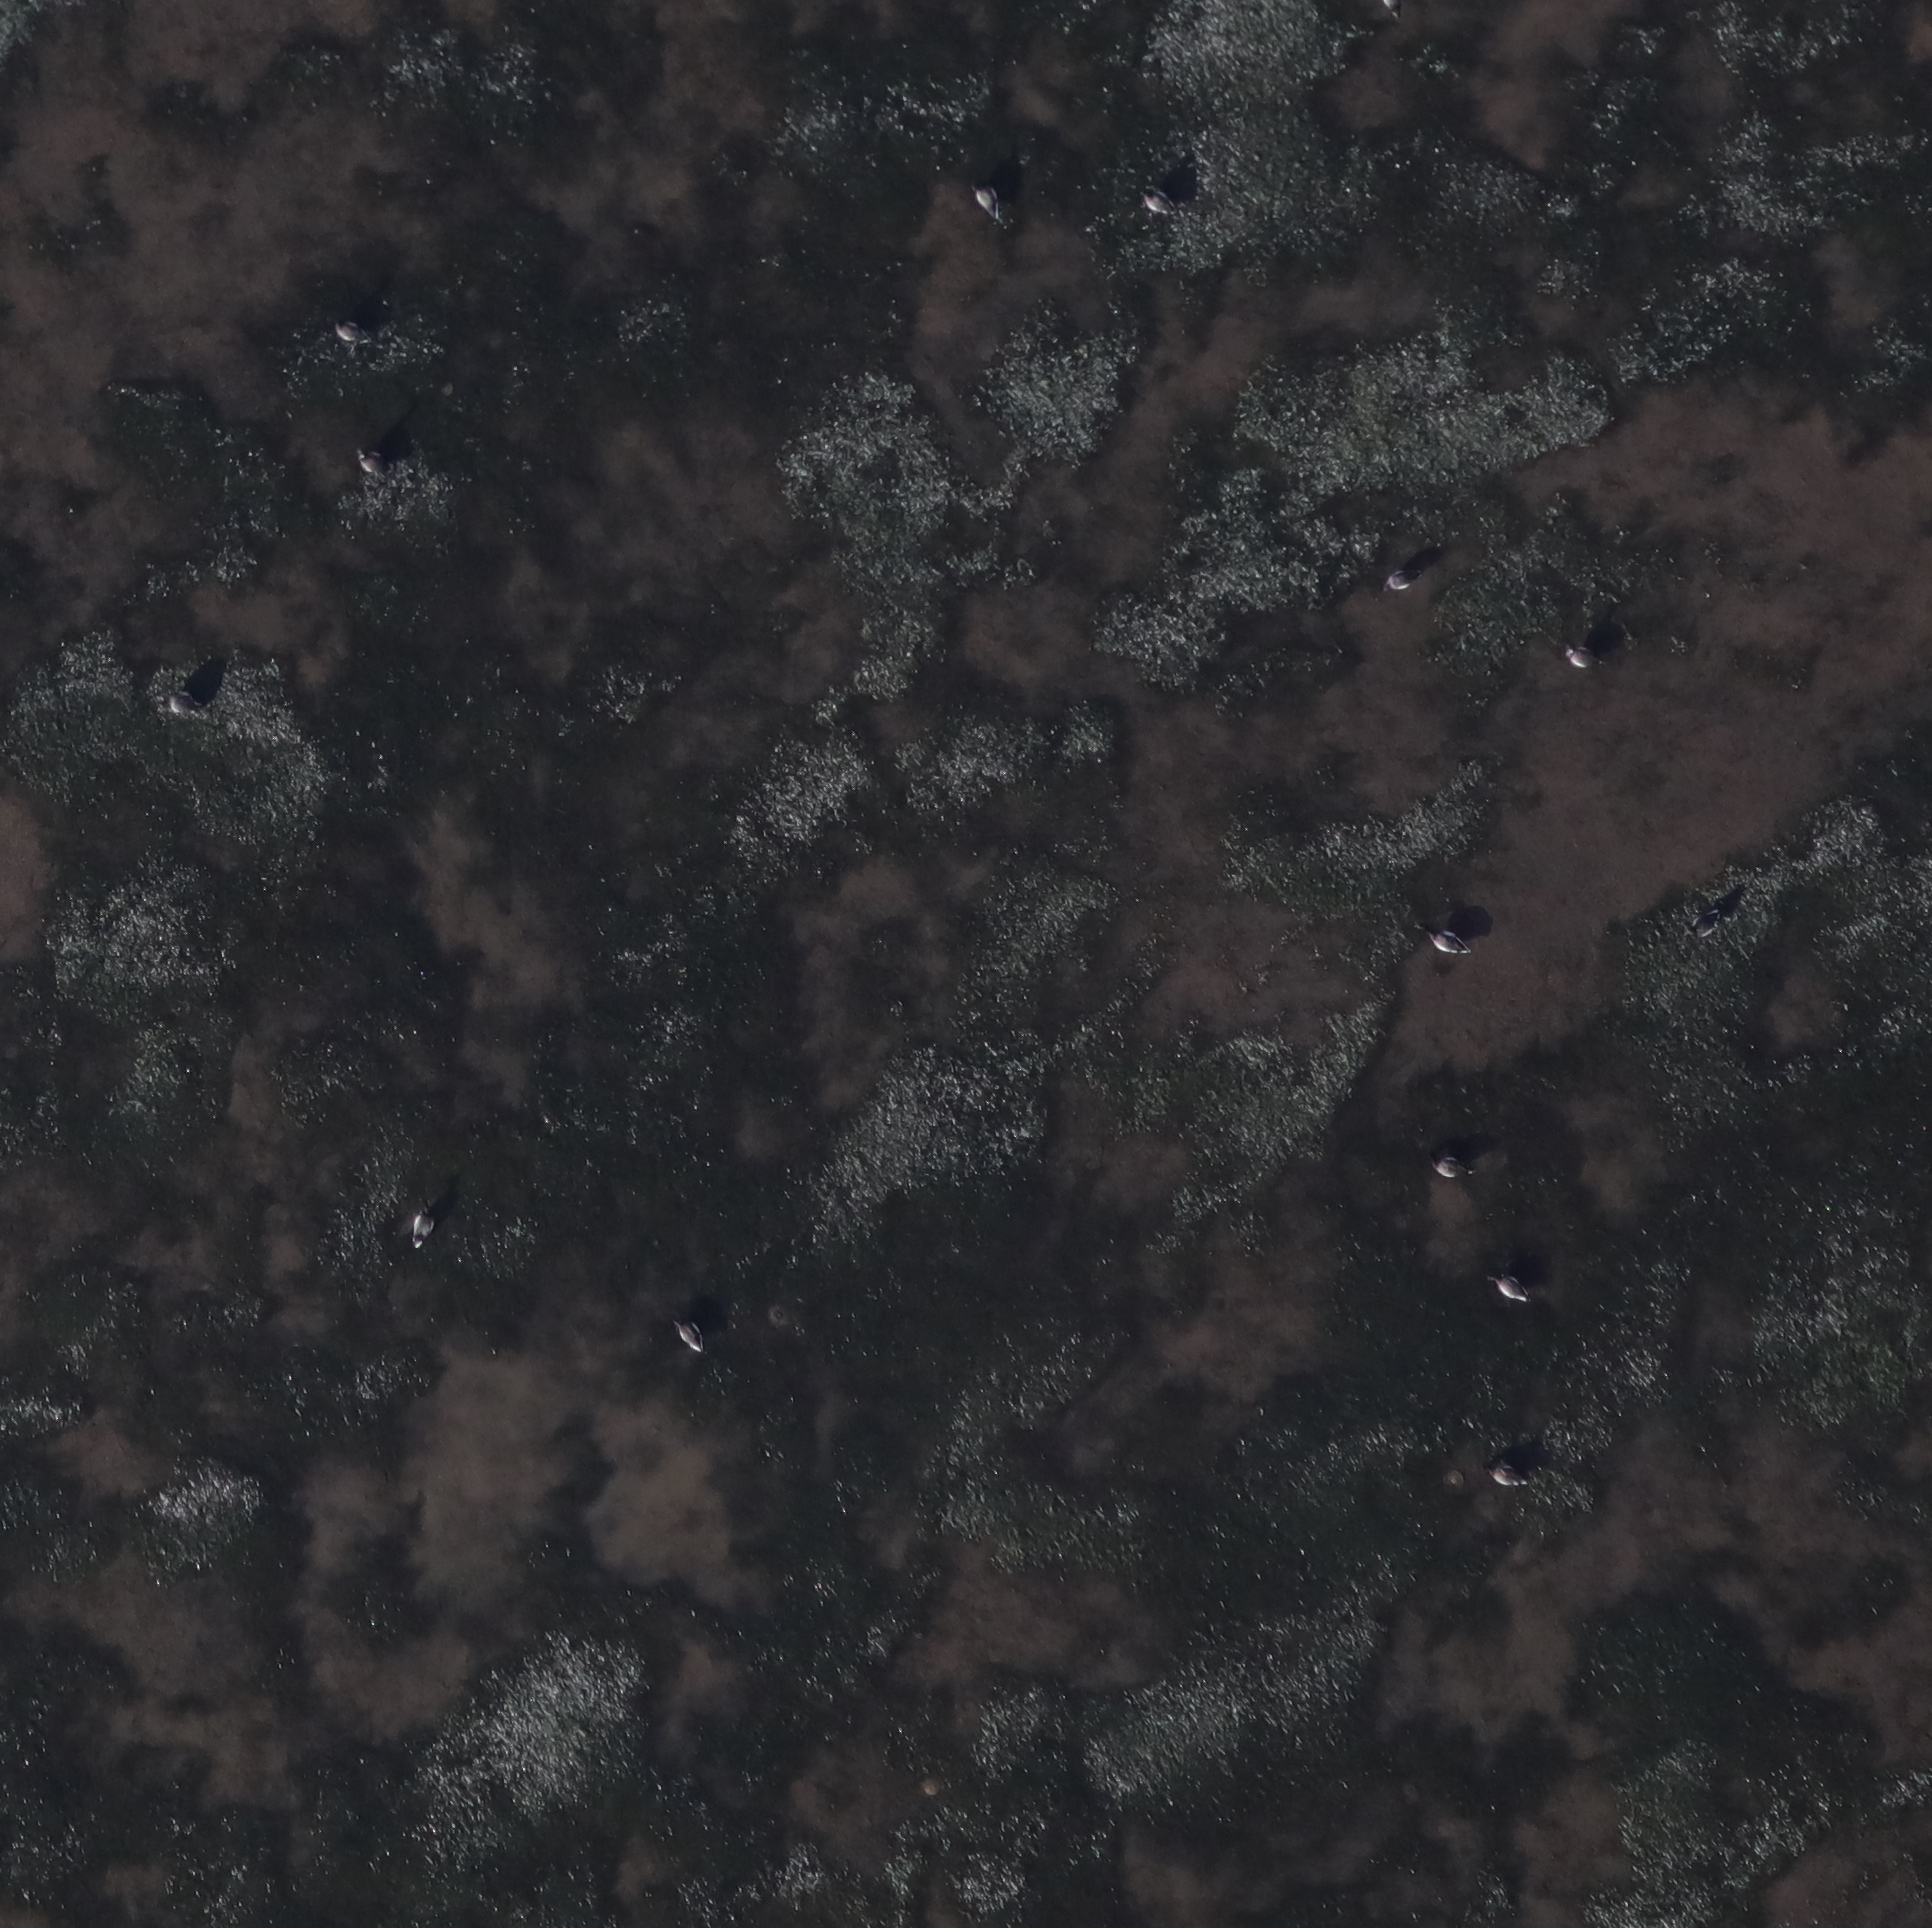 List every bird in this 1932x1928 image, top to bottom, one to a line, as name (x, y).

brant (991, 199)
brant (1158, 201)
brant (351, 331)
brant (374, 462)
brant (1404, 579)
brant (1581, 655)
brant (184, 707)
brant (1704, 925)
brant (1446, 940)
brant (1449, 1164)
brant (423, 1229)
brant (1511, 1288)
brant (690, 1333)
brant (1505, 1473)